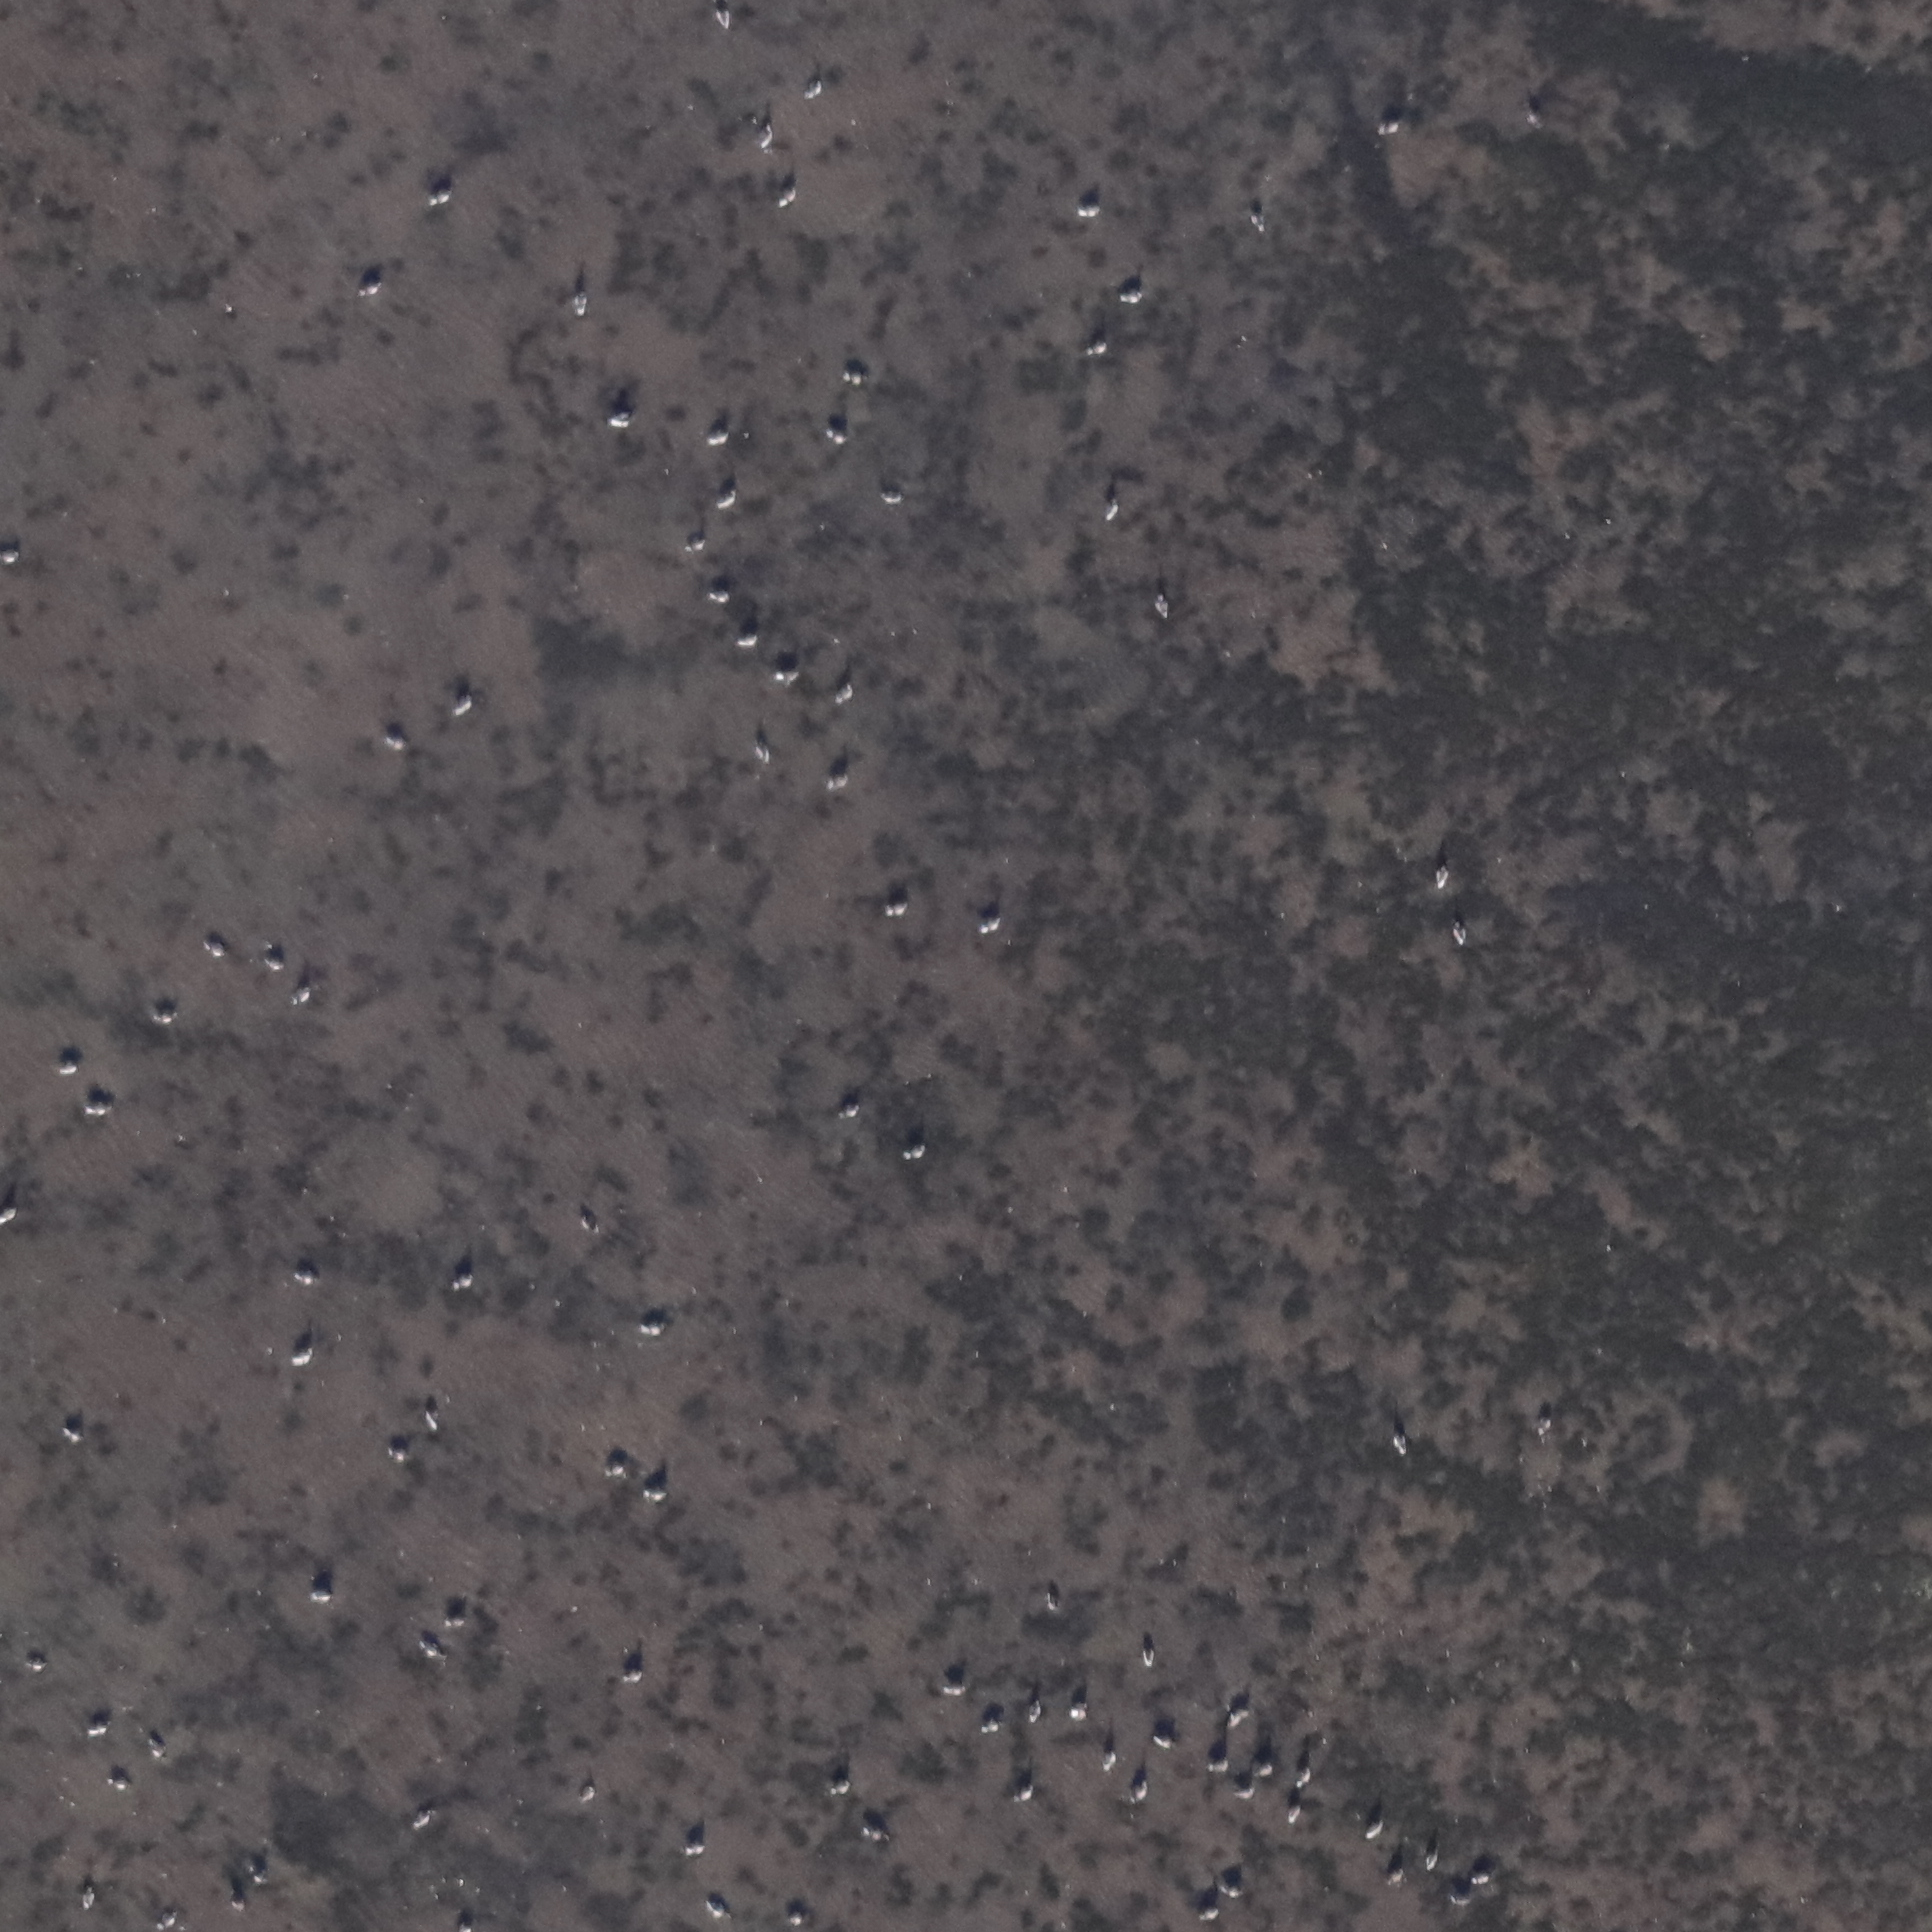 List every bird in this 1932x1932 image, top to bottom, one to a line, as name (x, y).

brant (724, 17)
brant (813, 88)
brant (1531, 115)
brant (1392, 130)
brant (768, 138)
brant (442, 195)
brant (788, 195)
brant (1094, 210)
brant (1257, 220)
brant (373, 286)
brant (1132, 295)
brant (580, 303)
brant (1096, 348)
brant (855, 377)
brant (626, 414)
brant (719, 436)
brant (833, 442)
brant (729, 498)
brant (892, 498)
brant (1109, 513)
brant (697, 544)
brant (8, 557)
brant (719, 594)
brant (1164, 605)
brant (740, 639)
brant (782, 676)
brant (842, 696)
brant (466, 697)
brant (395, 734)
brant (765, 751)
brant (840, 780)
brant (1441, 878)
brant (895, 905)
brant (991, 929)
brant (1457, 934)
brant (216, 947)
brant (279, 961)
brant (301, 996)
brant (173, 1012)
brant (68, 1067)
brant (98, 1109)
brant (843, 1114)
brant (922, 1150)
brant (11, 1217)
brant (589, 1222)
brant (307, 1276)
brant (464, 1281)
brant (654, 1330)
brant (306, 1353)
brant (433, 1412)
brant (1543, 1425)
brant (79, 1434)
brant (1400, 1440)
brant (405, 1452)
brant (616, 1469)
brant (660, 1494)
brant (321, 1593)
brant (1052, 1599)
brant (454, 1621)
brant (432, 1647)
brant (1149, 1654)
brant (38, 1664)
brant (634, 1675)
brant (957, 1695)
brant (1080, 1709)
brant (1034, 1712)
brant (1234, 1720)
brant (995, 1725)
brant (100, 1734)
brant (1163, 1741)
brant (159, 1749)
brant (1110, 1763)
brant (1268, 1770)
brant (1219, 1771)
brant (1307, 1771)
brant (121, 1782)
brant (597, 1792)
brant (1139, 1792)
brant (1245, 1792)
brant (840, 1793)
brant (1025, 1793)
brant (1297, 1813)
brant (427, 1824)
brant (1378, 1834)
brant (874, 1835)
brant (700, 1844)
brant (1430, 1860)
brant (259, 1876)
brant (1482, 1877)
brant (1393, 1883)
brant (1239, 1892)
brant (1467, 1900)
brant (89, 1902)
brant (239, 1903)
brant (713, 1904)
brant (1208, 1914)
brant (800, 1916)
brant (167, 1918)
brant (462, 1931)